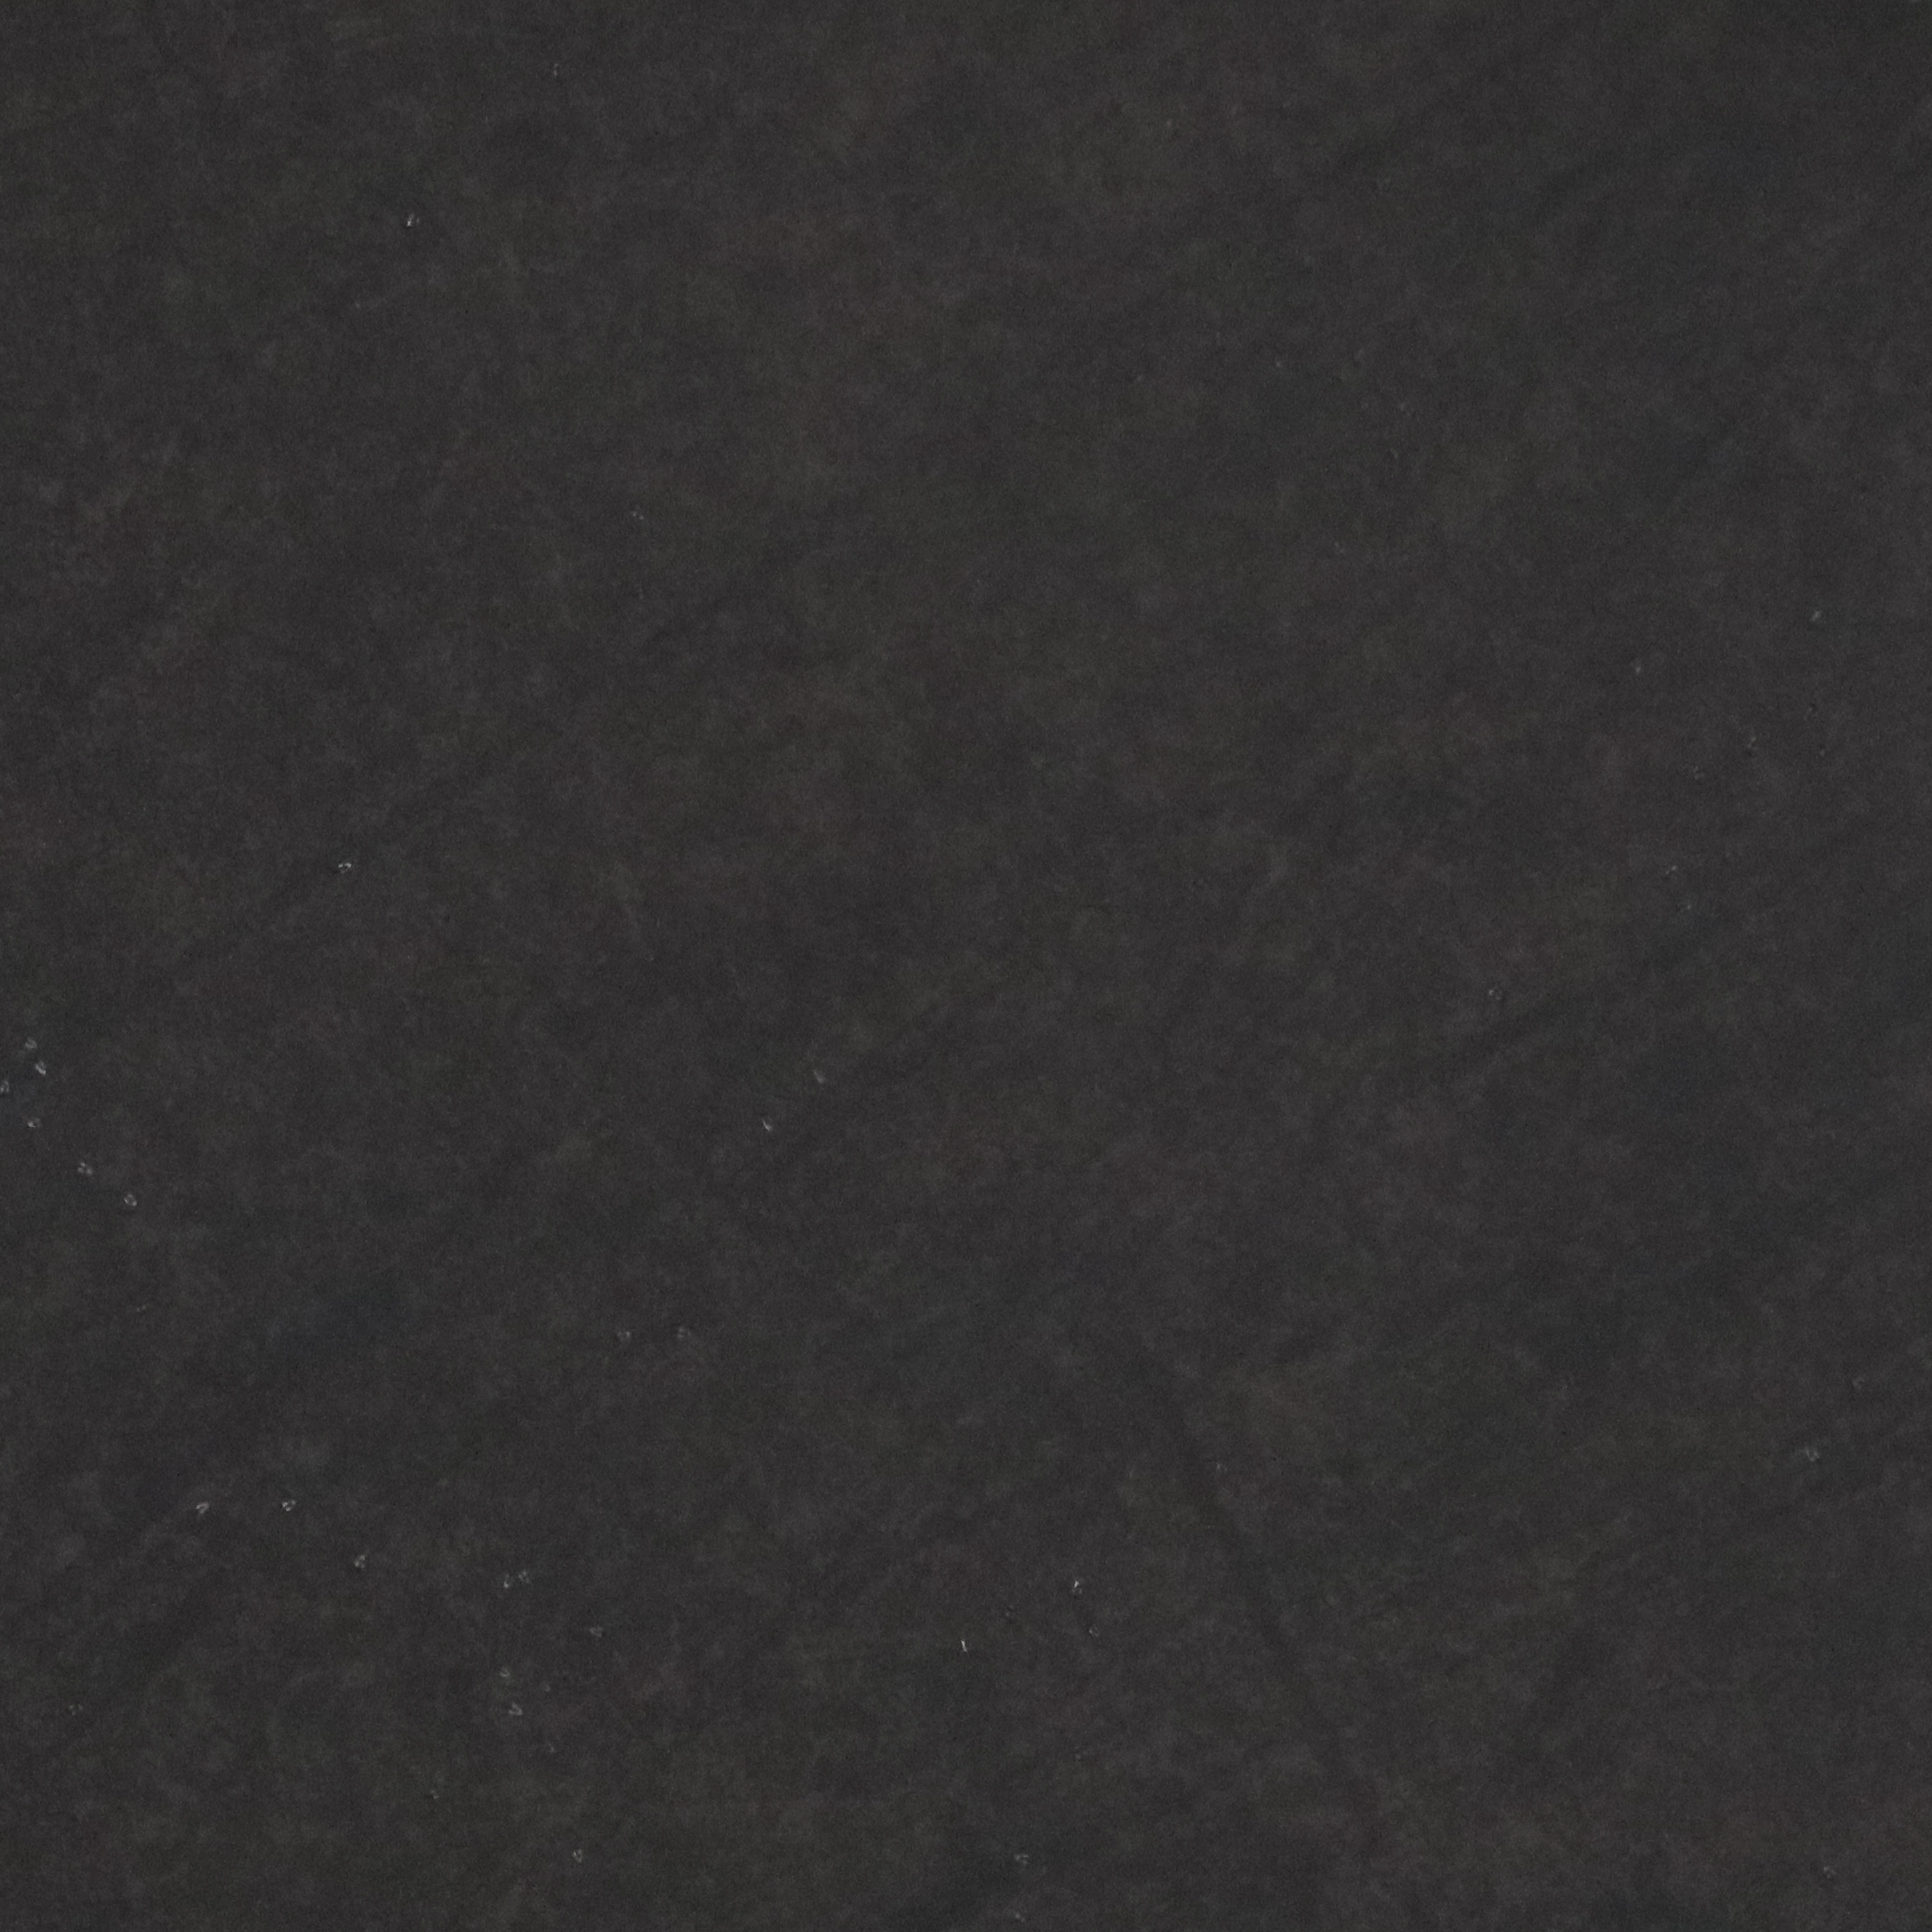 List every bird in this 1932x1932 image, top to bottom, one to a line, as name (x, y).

brant (557, 71)
other bird (1289, 102)
other bird (1233, 116)
other bird (1169, 135)
other bird (1391, 179)
brant (412, 218)
other bird (1311, 267)
other bird (1223, 343)
other bird (1283, 357)
other bird (1355, 357)
other bird (1136, 380)
other bird (1368, 407)
other bird (1403, 407)
other bird (1412, 424)
other bird (1385, 454)
brant (635, 512)
other bird (1342, 552)
other bird (1819, 613)
other bird (1640, 668)
brant (1808, 715)
brant (1752, 741)
brant (1831, 749)
brant (1702, 772)
brant (347, 870)
brant (1671, 871)
brant (1684, 900)
brant (1492, 990)
brant (26, 1049)
brant (47, 1073)
brant (819, 1074)
brant (5, 1088)
brant (767, 1118)
brant (43, 1131)
brant (82, 1167)
brant (133, 1198)
brant (683, 1330)
brant (625, 1334)
brant (1813, 1453)
brant (206, 1502)
brant (286, 1506)
brant (355, 1569)
brant (505, 1577)
brant (523, 1577)
brant (1079, 1587)
brant (596, 1628)
brant (1092, 1633)
brant (967, 1645)
brant (505, 1670)
brant (77, 1708)
brant (514, 1708)
brant (551, 1744)
brant (432, 1792)
brant (577, 1852)
brant (1024, 1857)
brant (1831, 1873)
brant (1016, 1920)